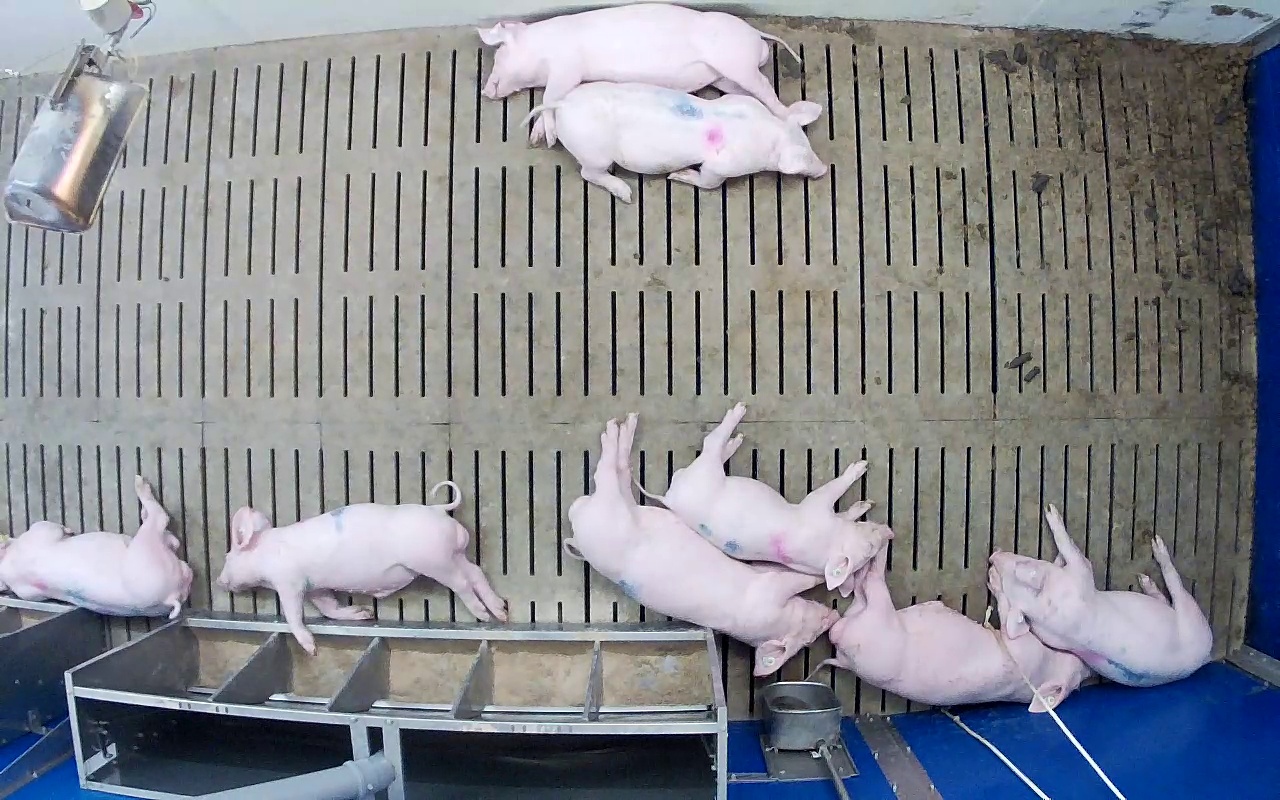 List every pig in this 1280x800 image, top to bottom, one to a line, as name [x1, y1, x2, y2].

pig [476, 2, 807, 148]
pig [519, 81, 831, 207]
pig [631, 402, 894, 598]
pig [559, 413, 840, 677]
pig [2, 475, 197, 619]
pig [215, 480, 514, 655]
pig [987, 503, 1215, 689]
pig [797, 535, 1091, 710]